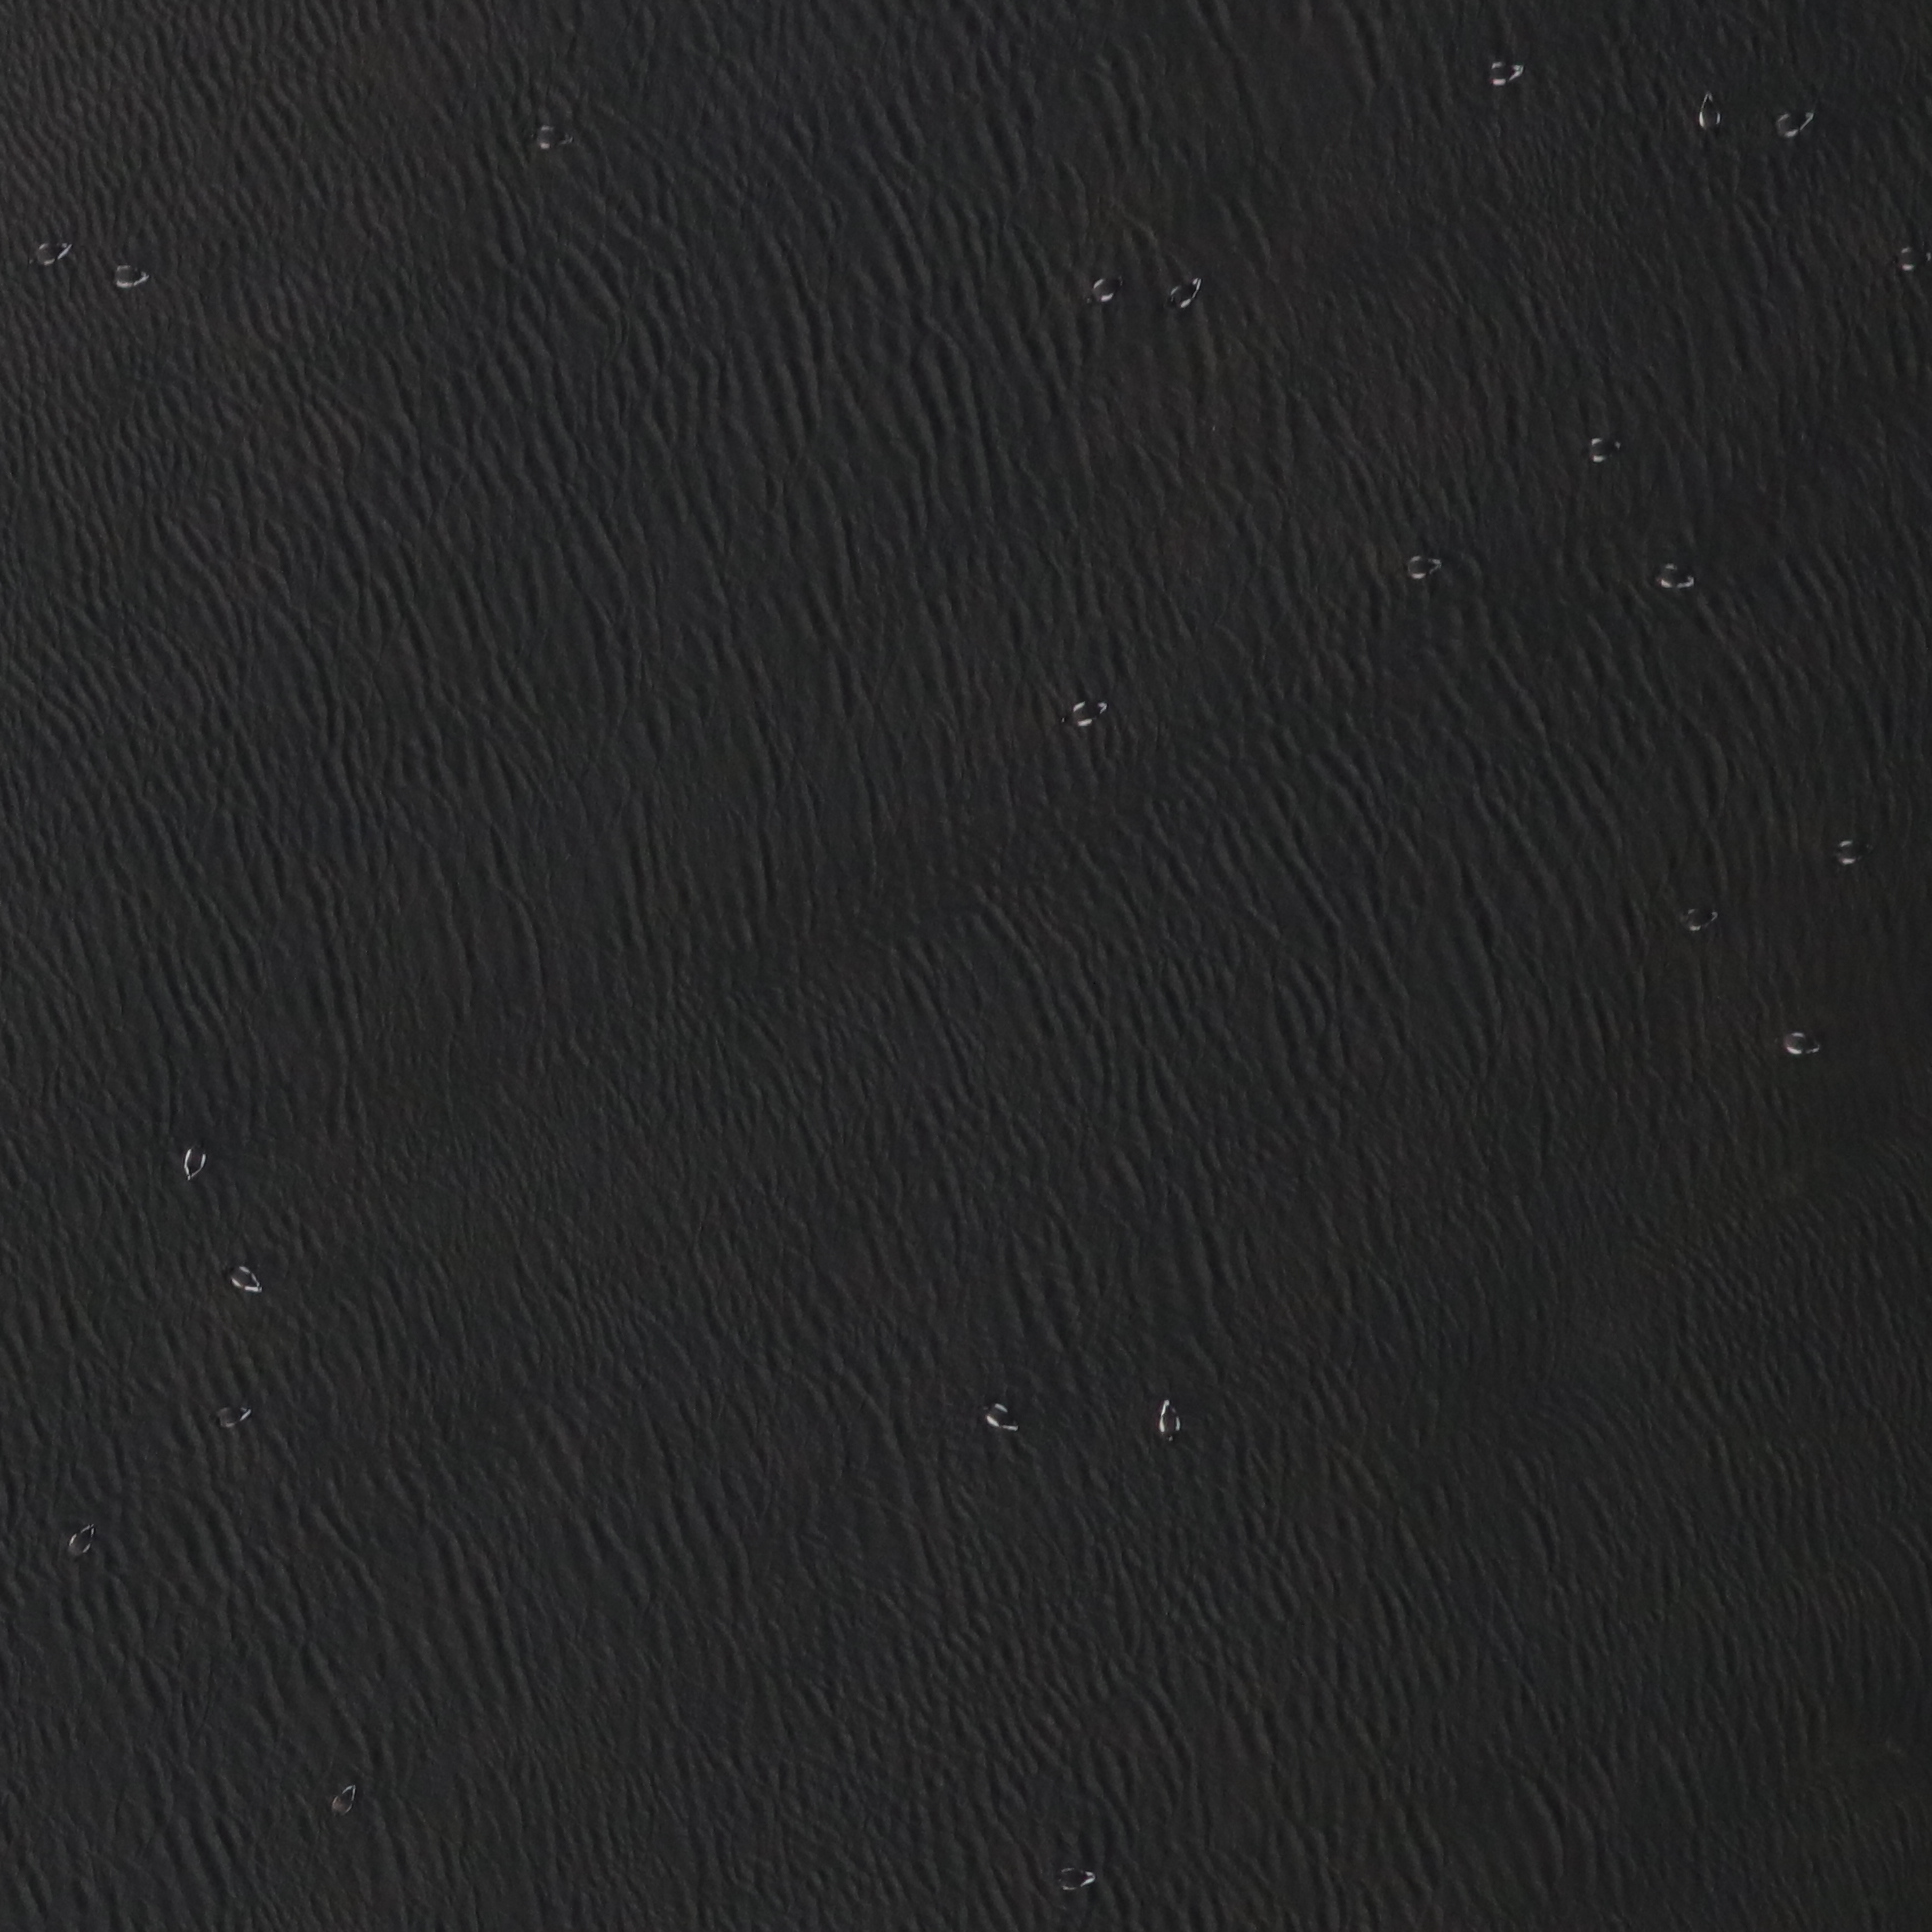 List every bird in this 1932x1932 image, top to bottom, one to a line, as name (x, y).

brant (1501, 70)
brant (1709, 115)
brant (1792, 123)
brant (548, 132)
brant (49, 253)
brant (1909, 259)
brant (126, 276)
brant (1102, 289)
brant (1183, 291)
brant (1599, 449)
brant (1421, 566)
brant (1673, 575)
brant (1084, 711)
brant (1847, 852)
brant (1700, 919)
brant (1796, 1041)
brant (195, 1161)
brant (243, 1277)
brant (230, 1414)
brant (1000, 1418)
brant (1168, 1420)
brant (80, 1542)
brant (343, 1802)
brant (1073, 1877)